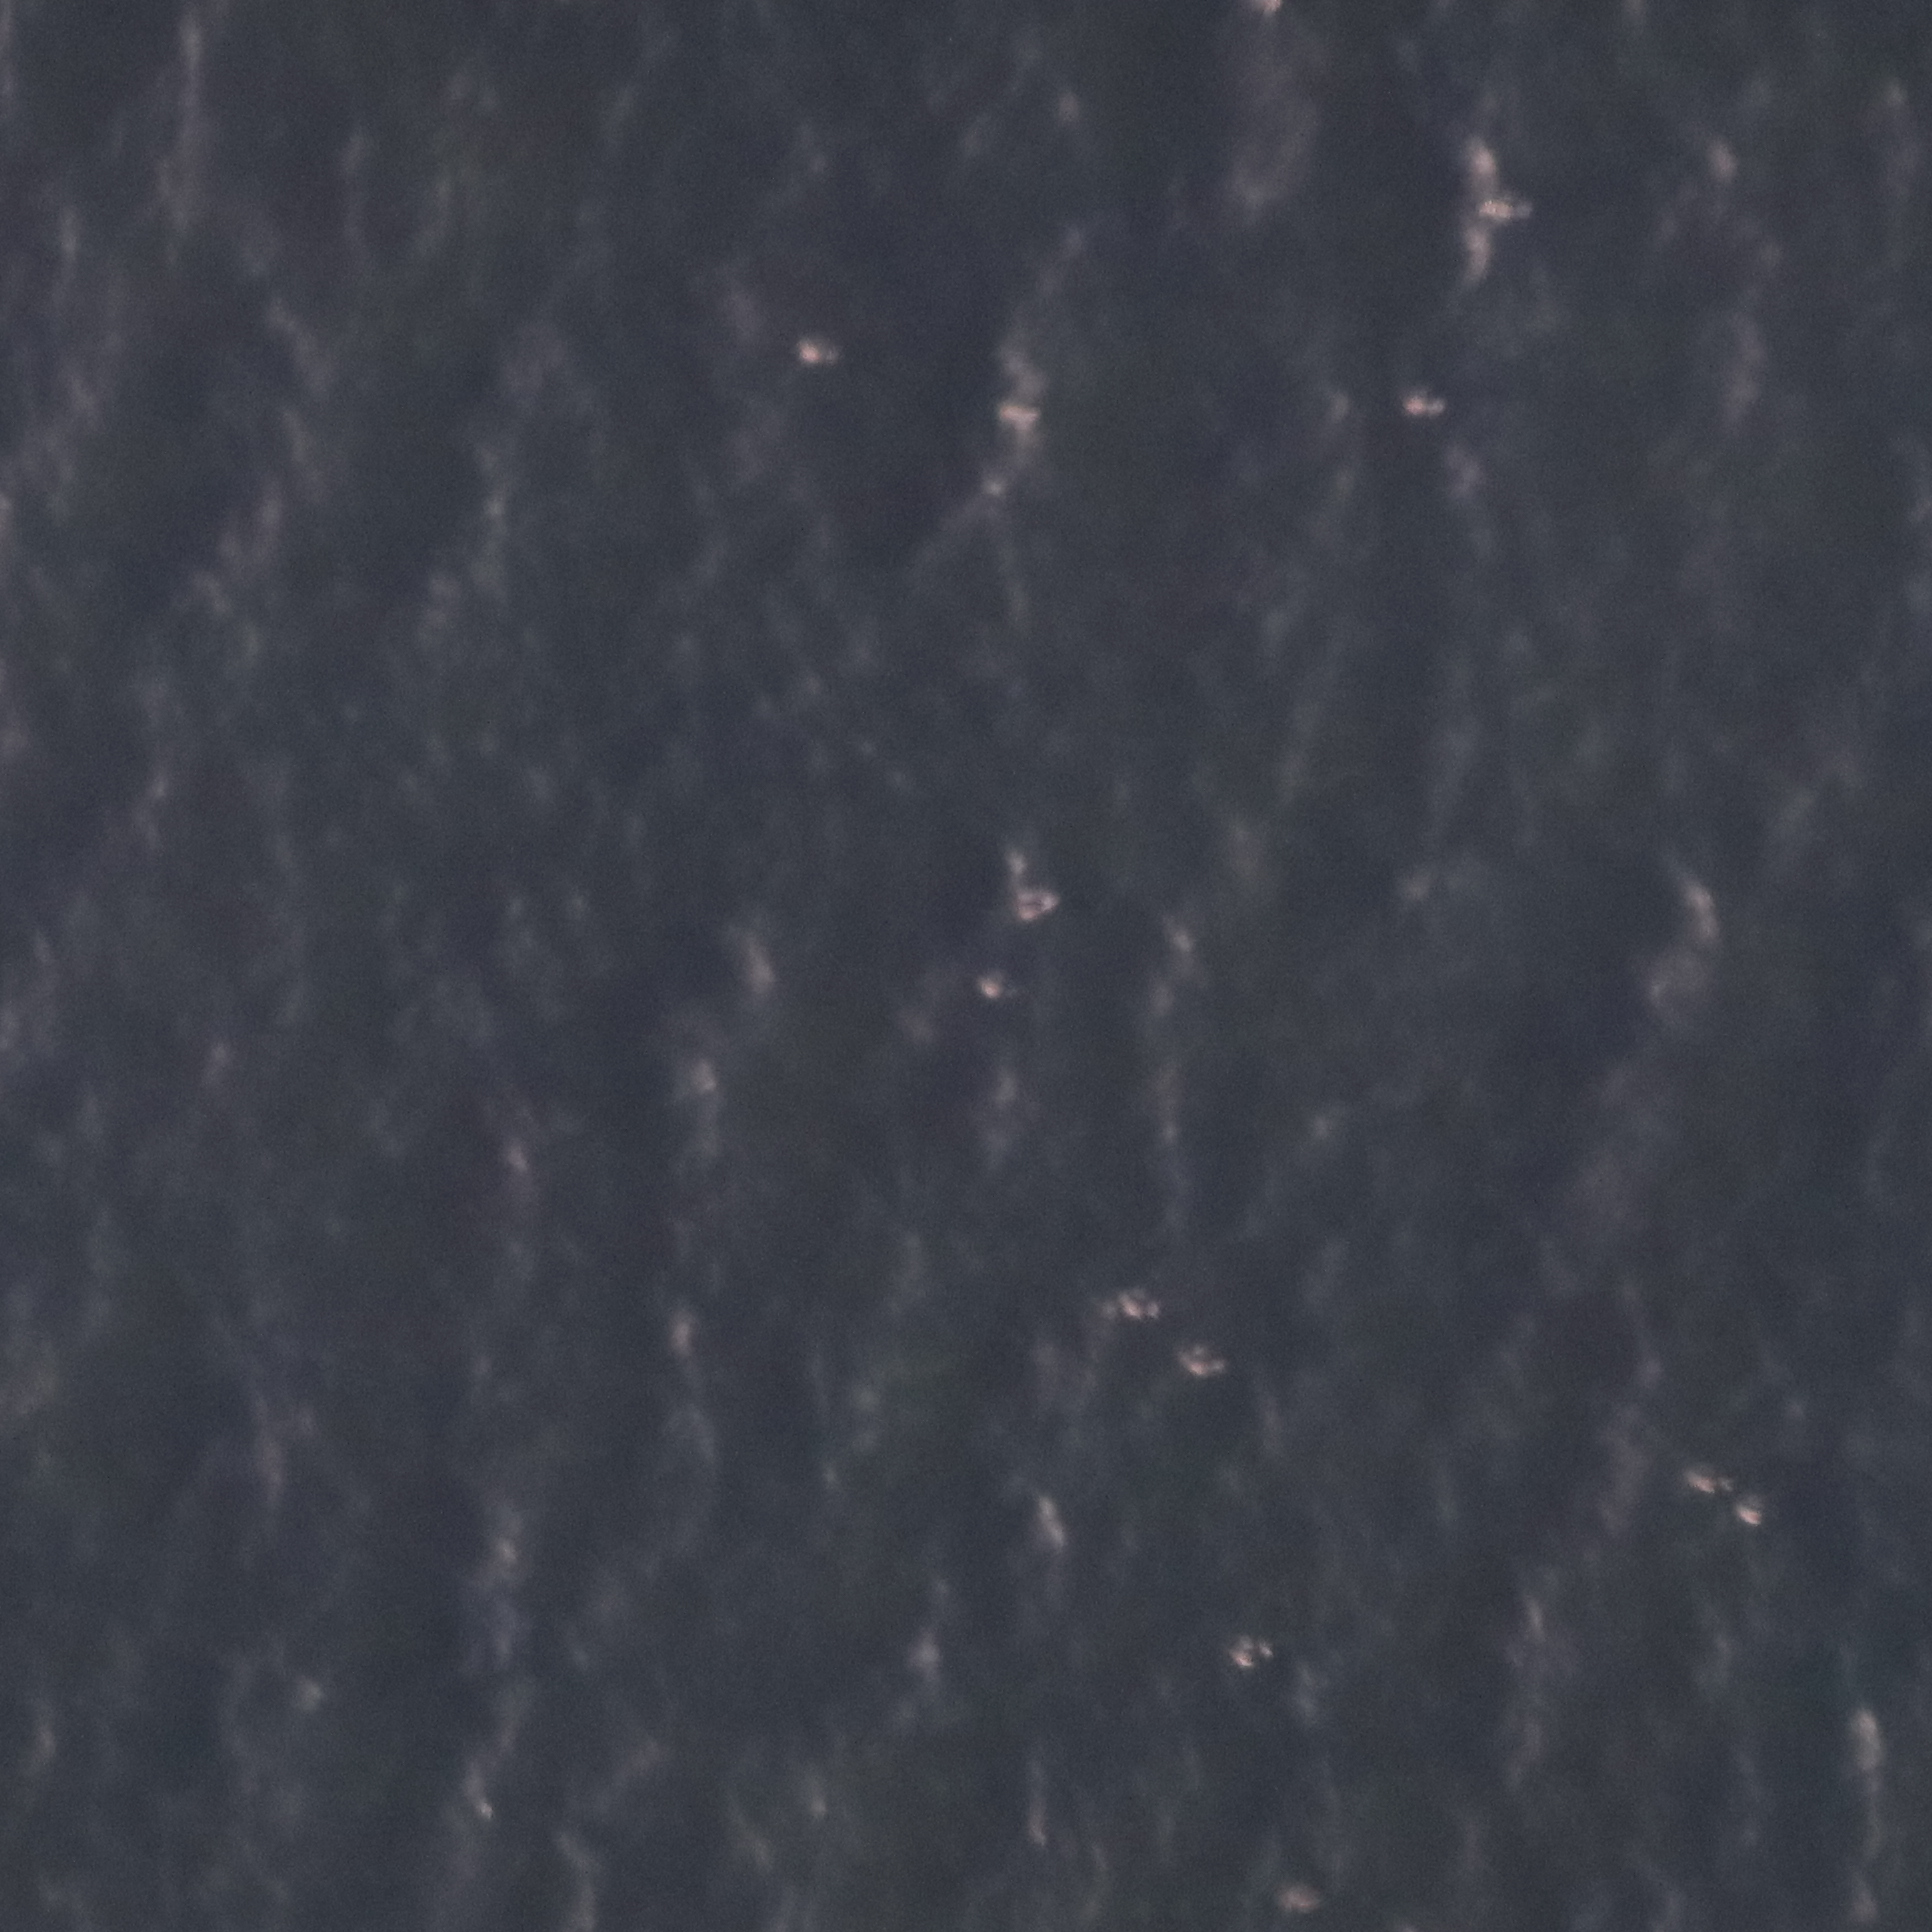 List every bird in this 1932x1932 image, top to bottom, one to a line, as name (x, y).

brant (1501, 204)
brant (818, 350)
brant (1422, 402)
brant (1023, 409)
brant (1032, 904)
brant (1002, 985)
brant (1142, 1301)
brant (1200, 1357)
brant (1701, 1473)
brant (1252, 1652)